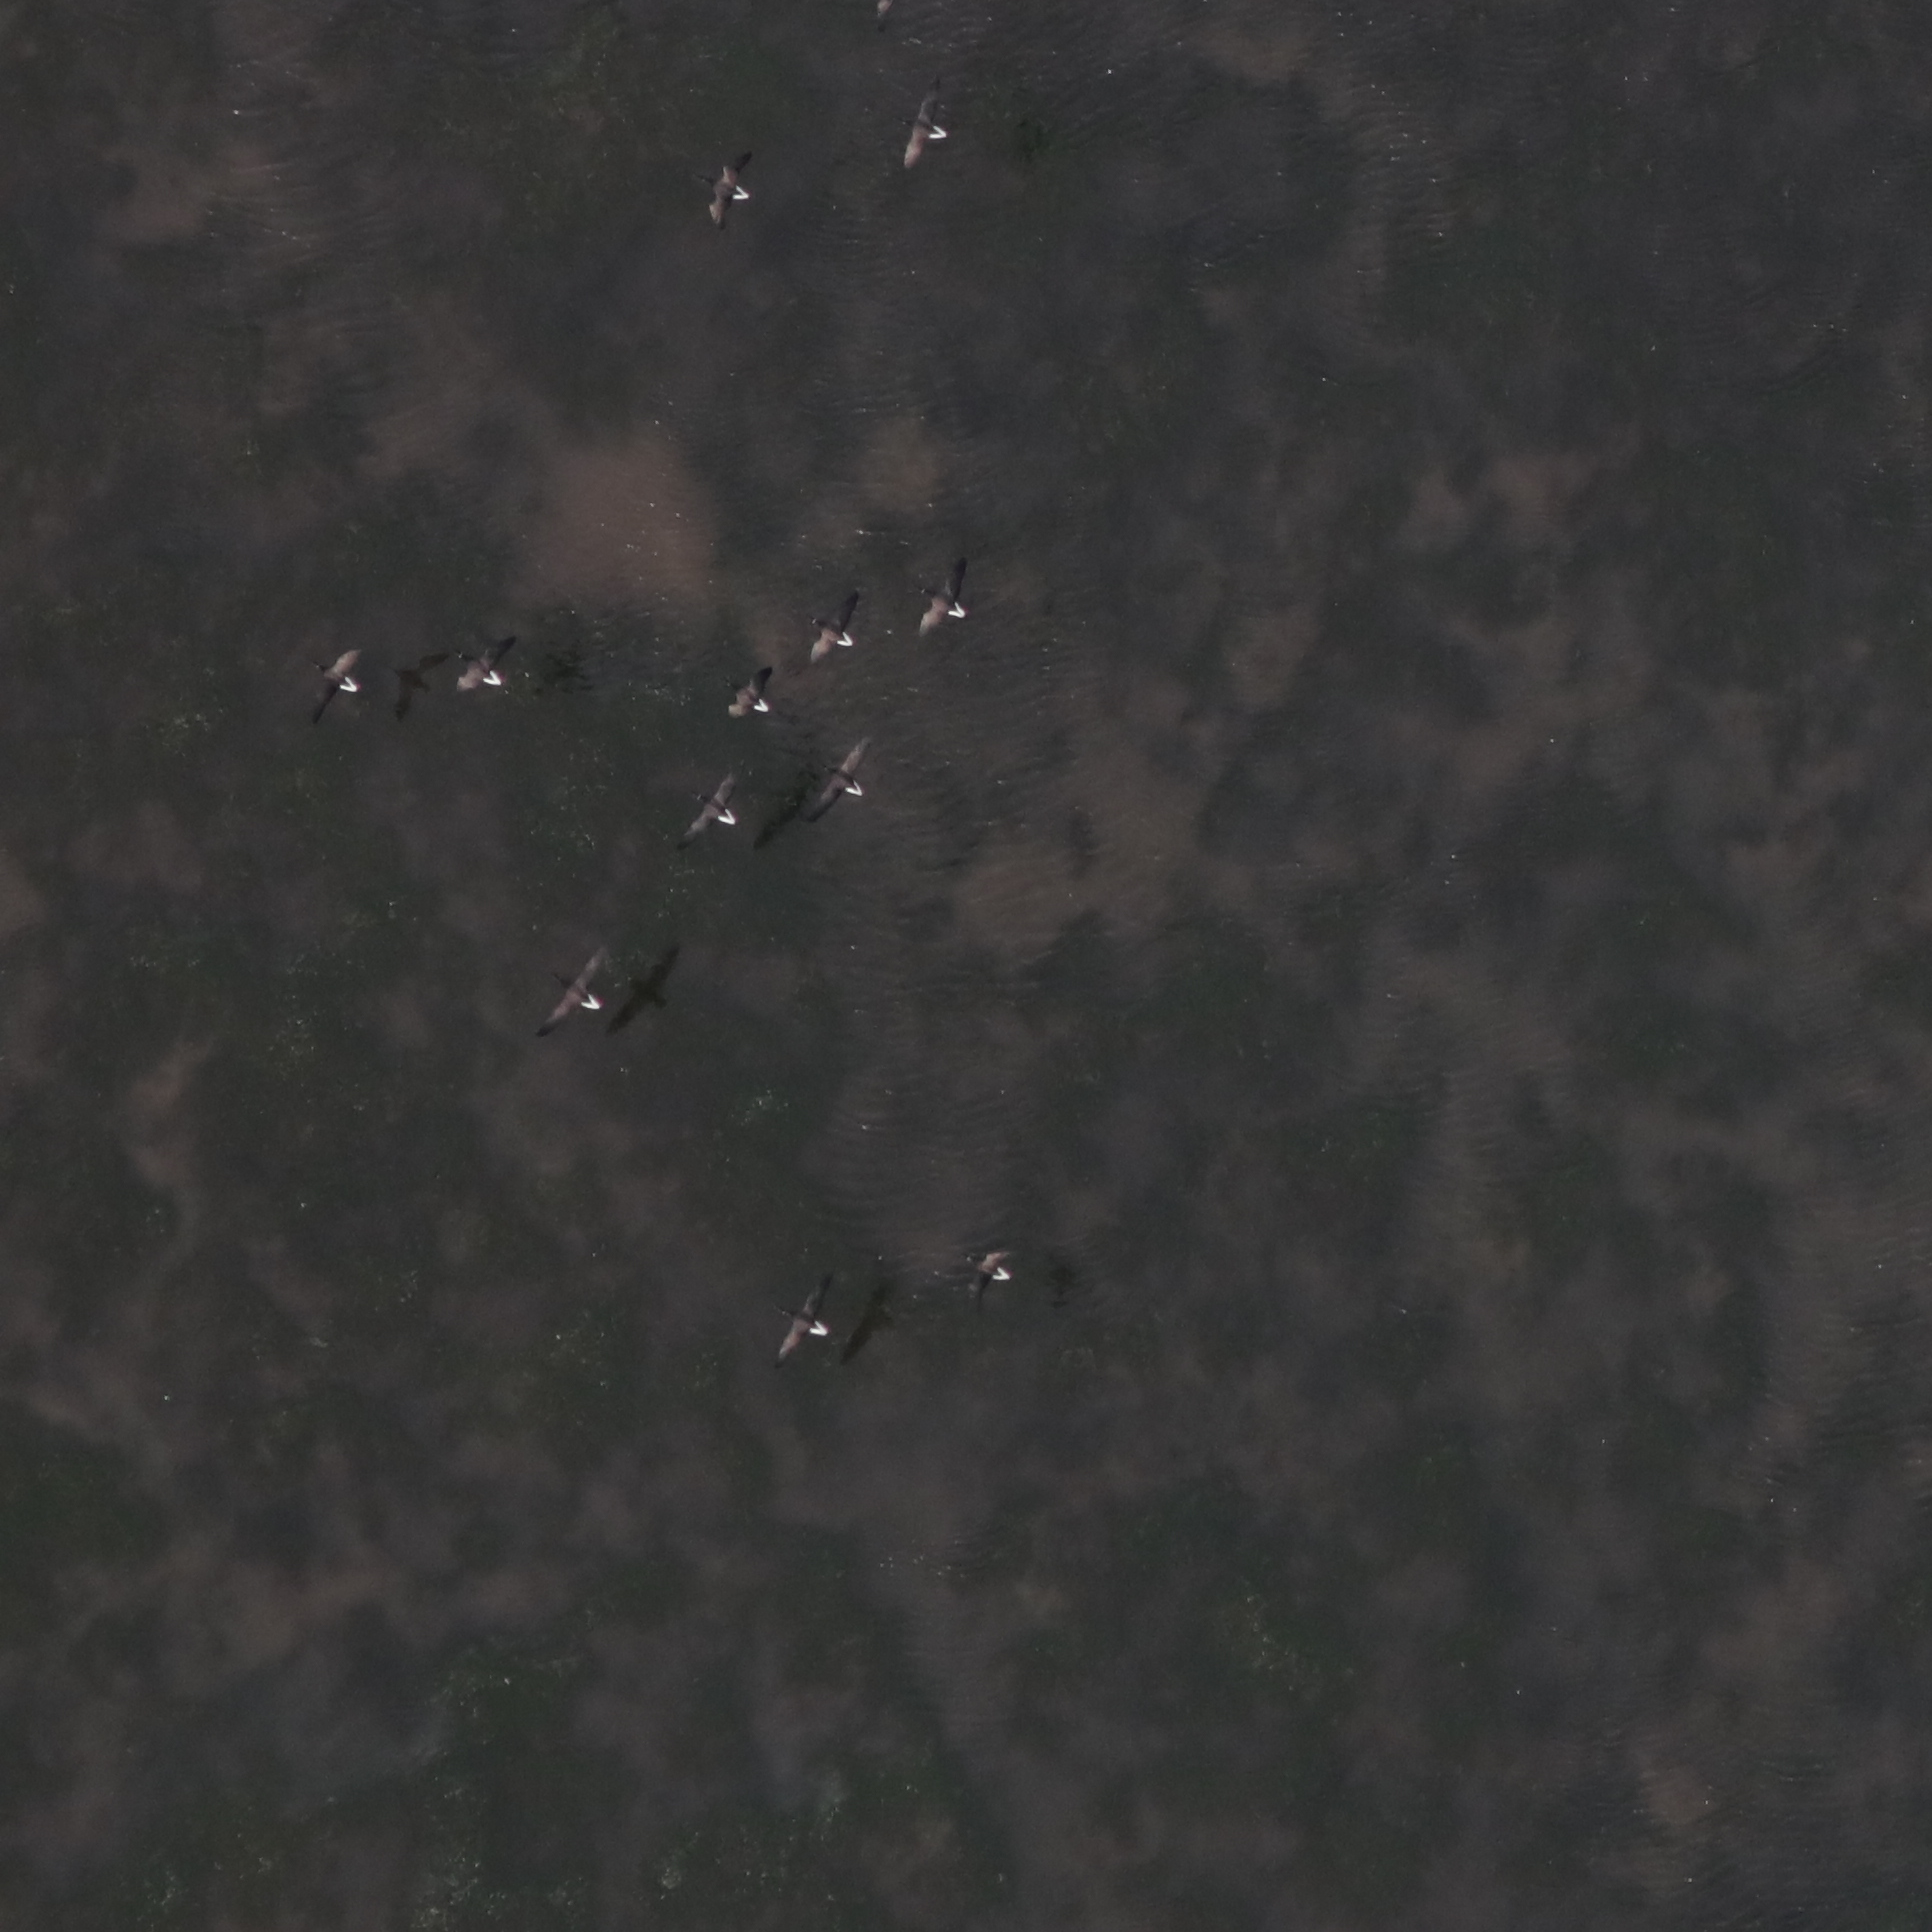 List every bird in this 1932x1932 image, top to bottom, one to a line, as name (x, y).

brant (923, 133)
brant (730, 184)
brant (944, 599)
brant (829, 636)
brant (482, 668)
brant (339, 679)
brant (751, 694)
brant (846, 780)
brant (714, 809)
brant (581, 994)
brant (990, 1267)
brant (803, 1329)